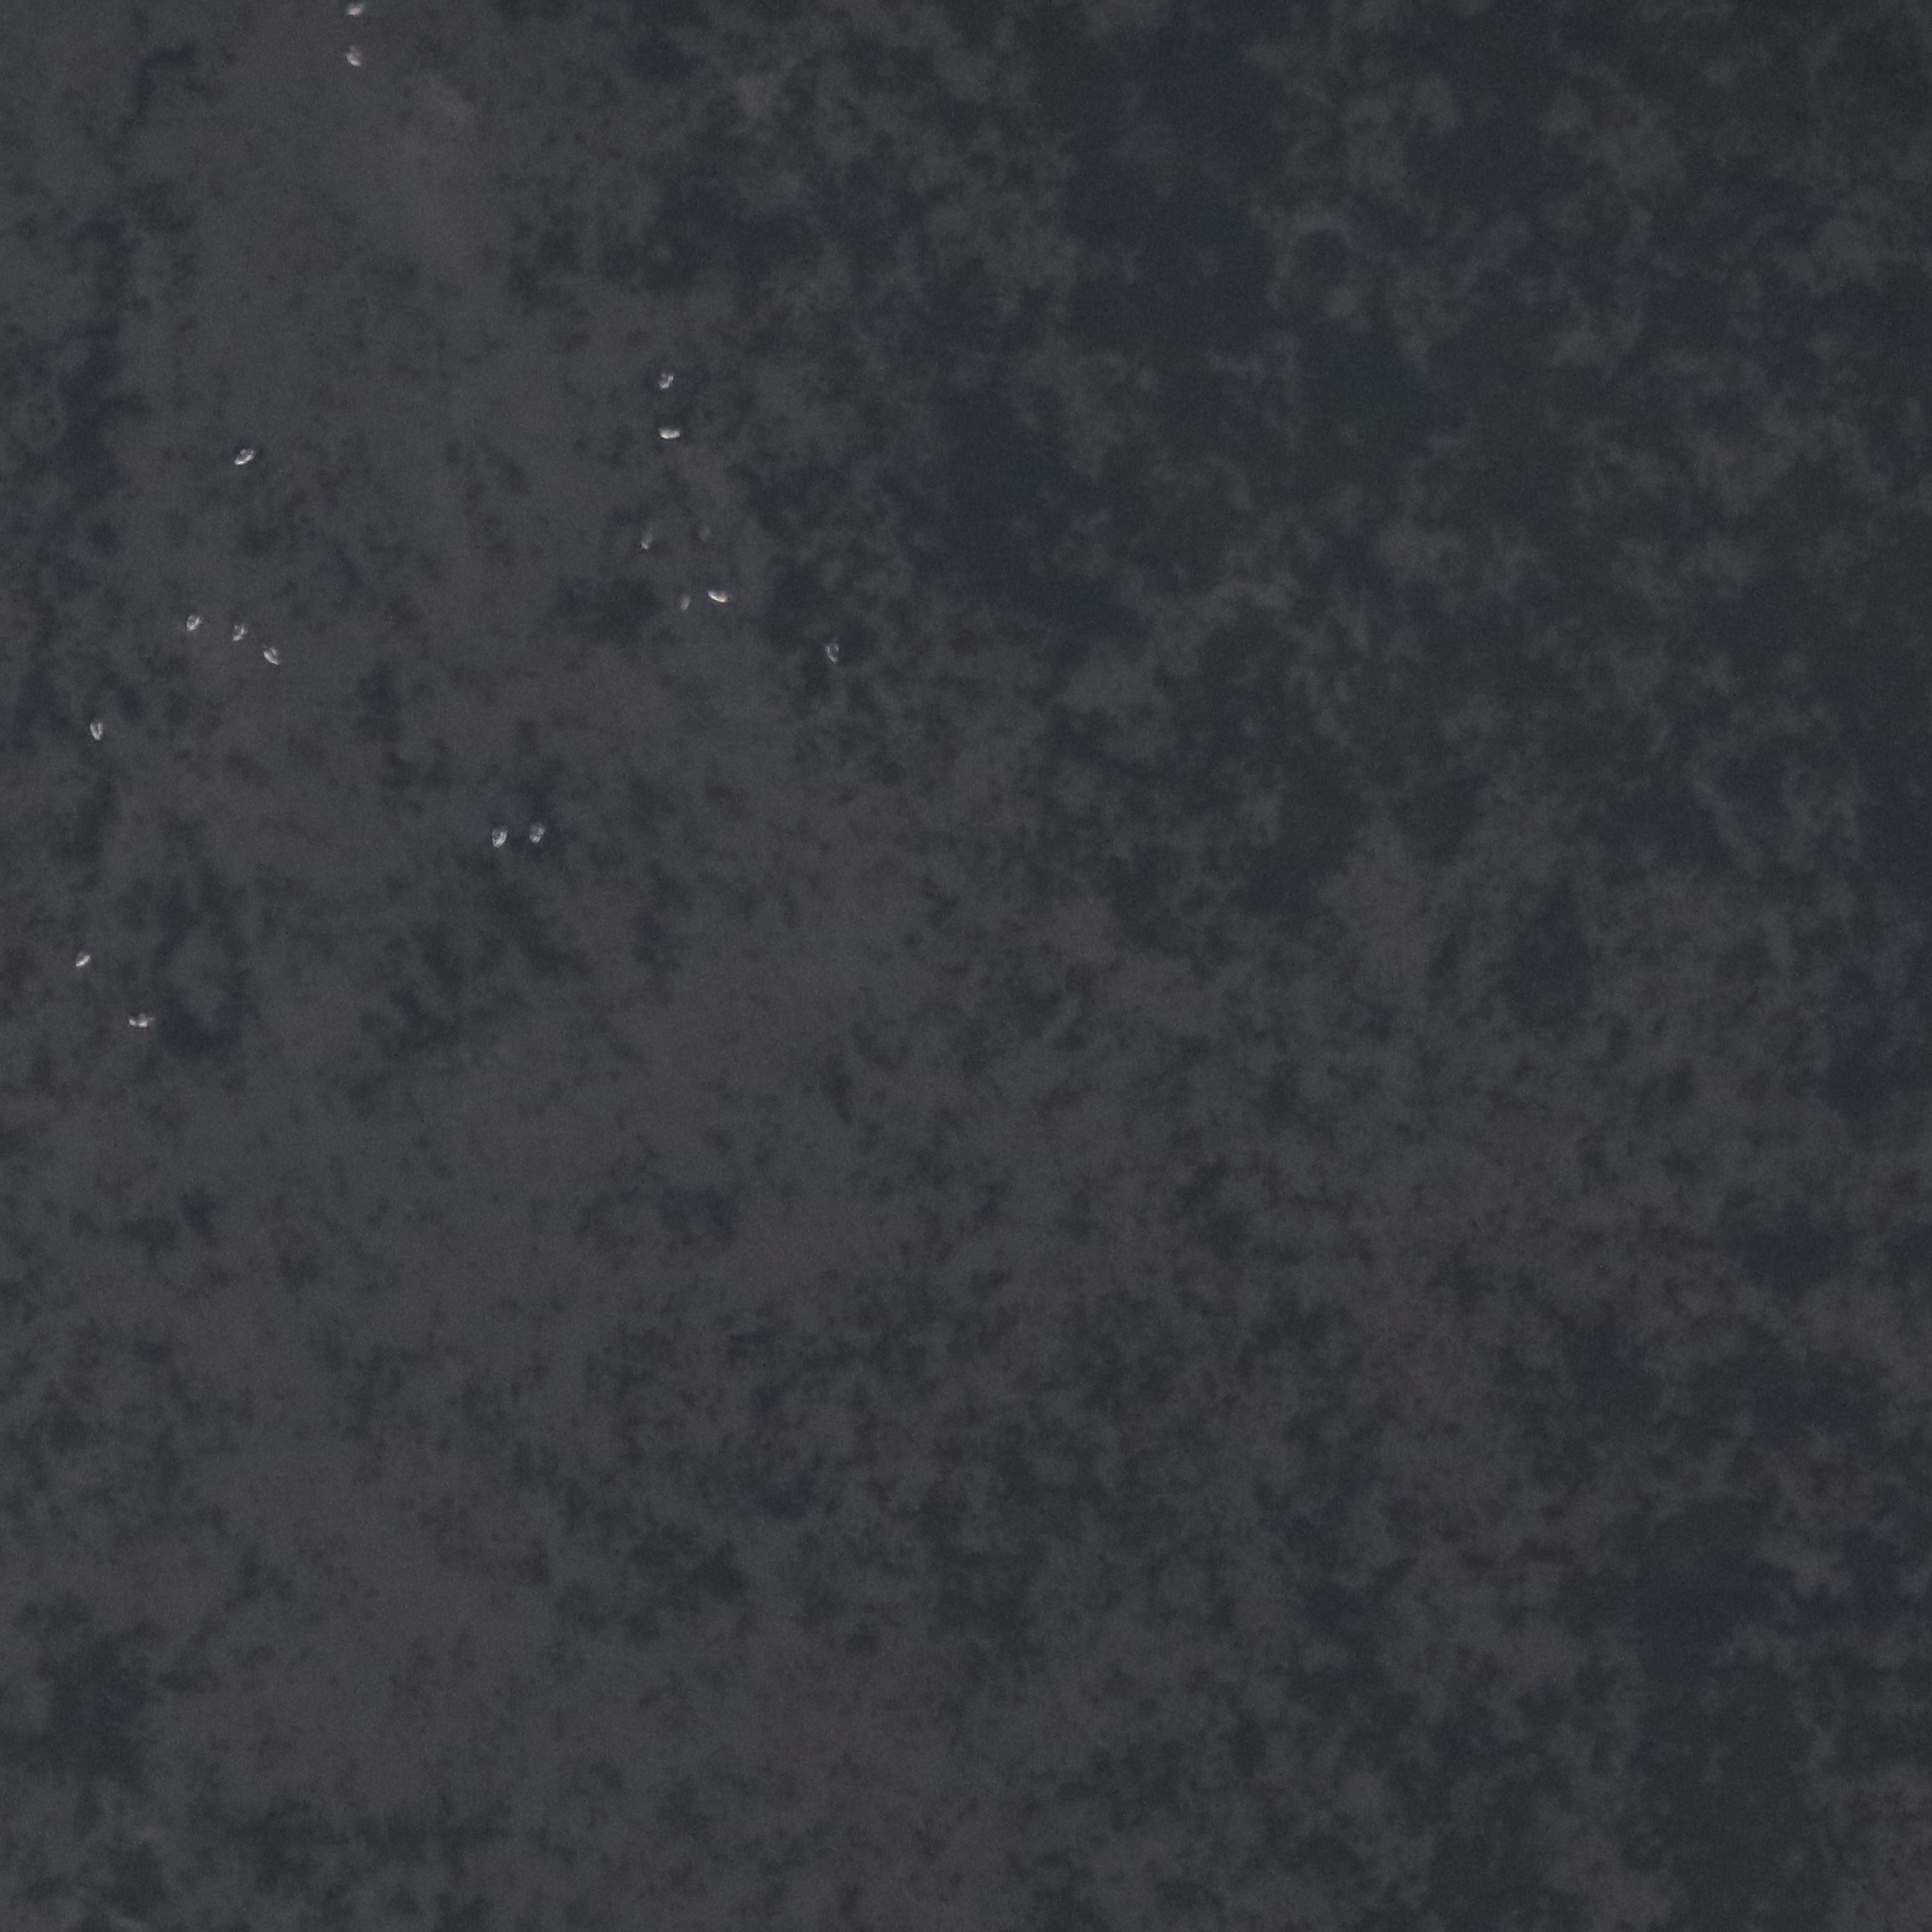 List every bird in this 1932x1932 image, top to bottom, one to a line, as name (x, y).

brant (351, 6)
brant (350, 55)
brant (663, 377)
brant (671, 434)
brant (245, 457)
brant (642, 534)
brant (716, 596)
brant (681, 603)
brant (190, 622)
brant (236, 628)
brant (835, 653)
brant (271, 654)
brant (93, 726)
brant (537, 832)
brant (501, 839)
brant (82, 956)
brant (142, 1021)